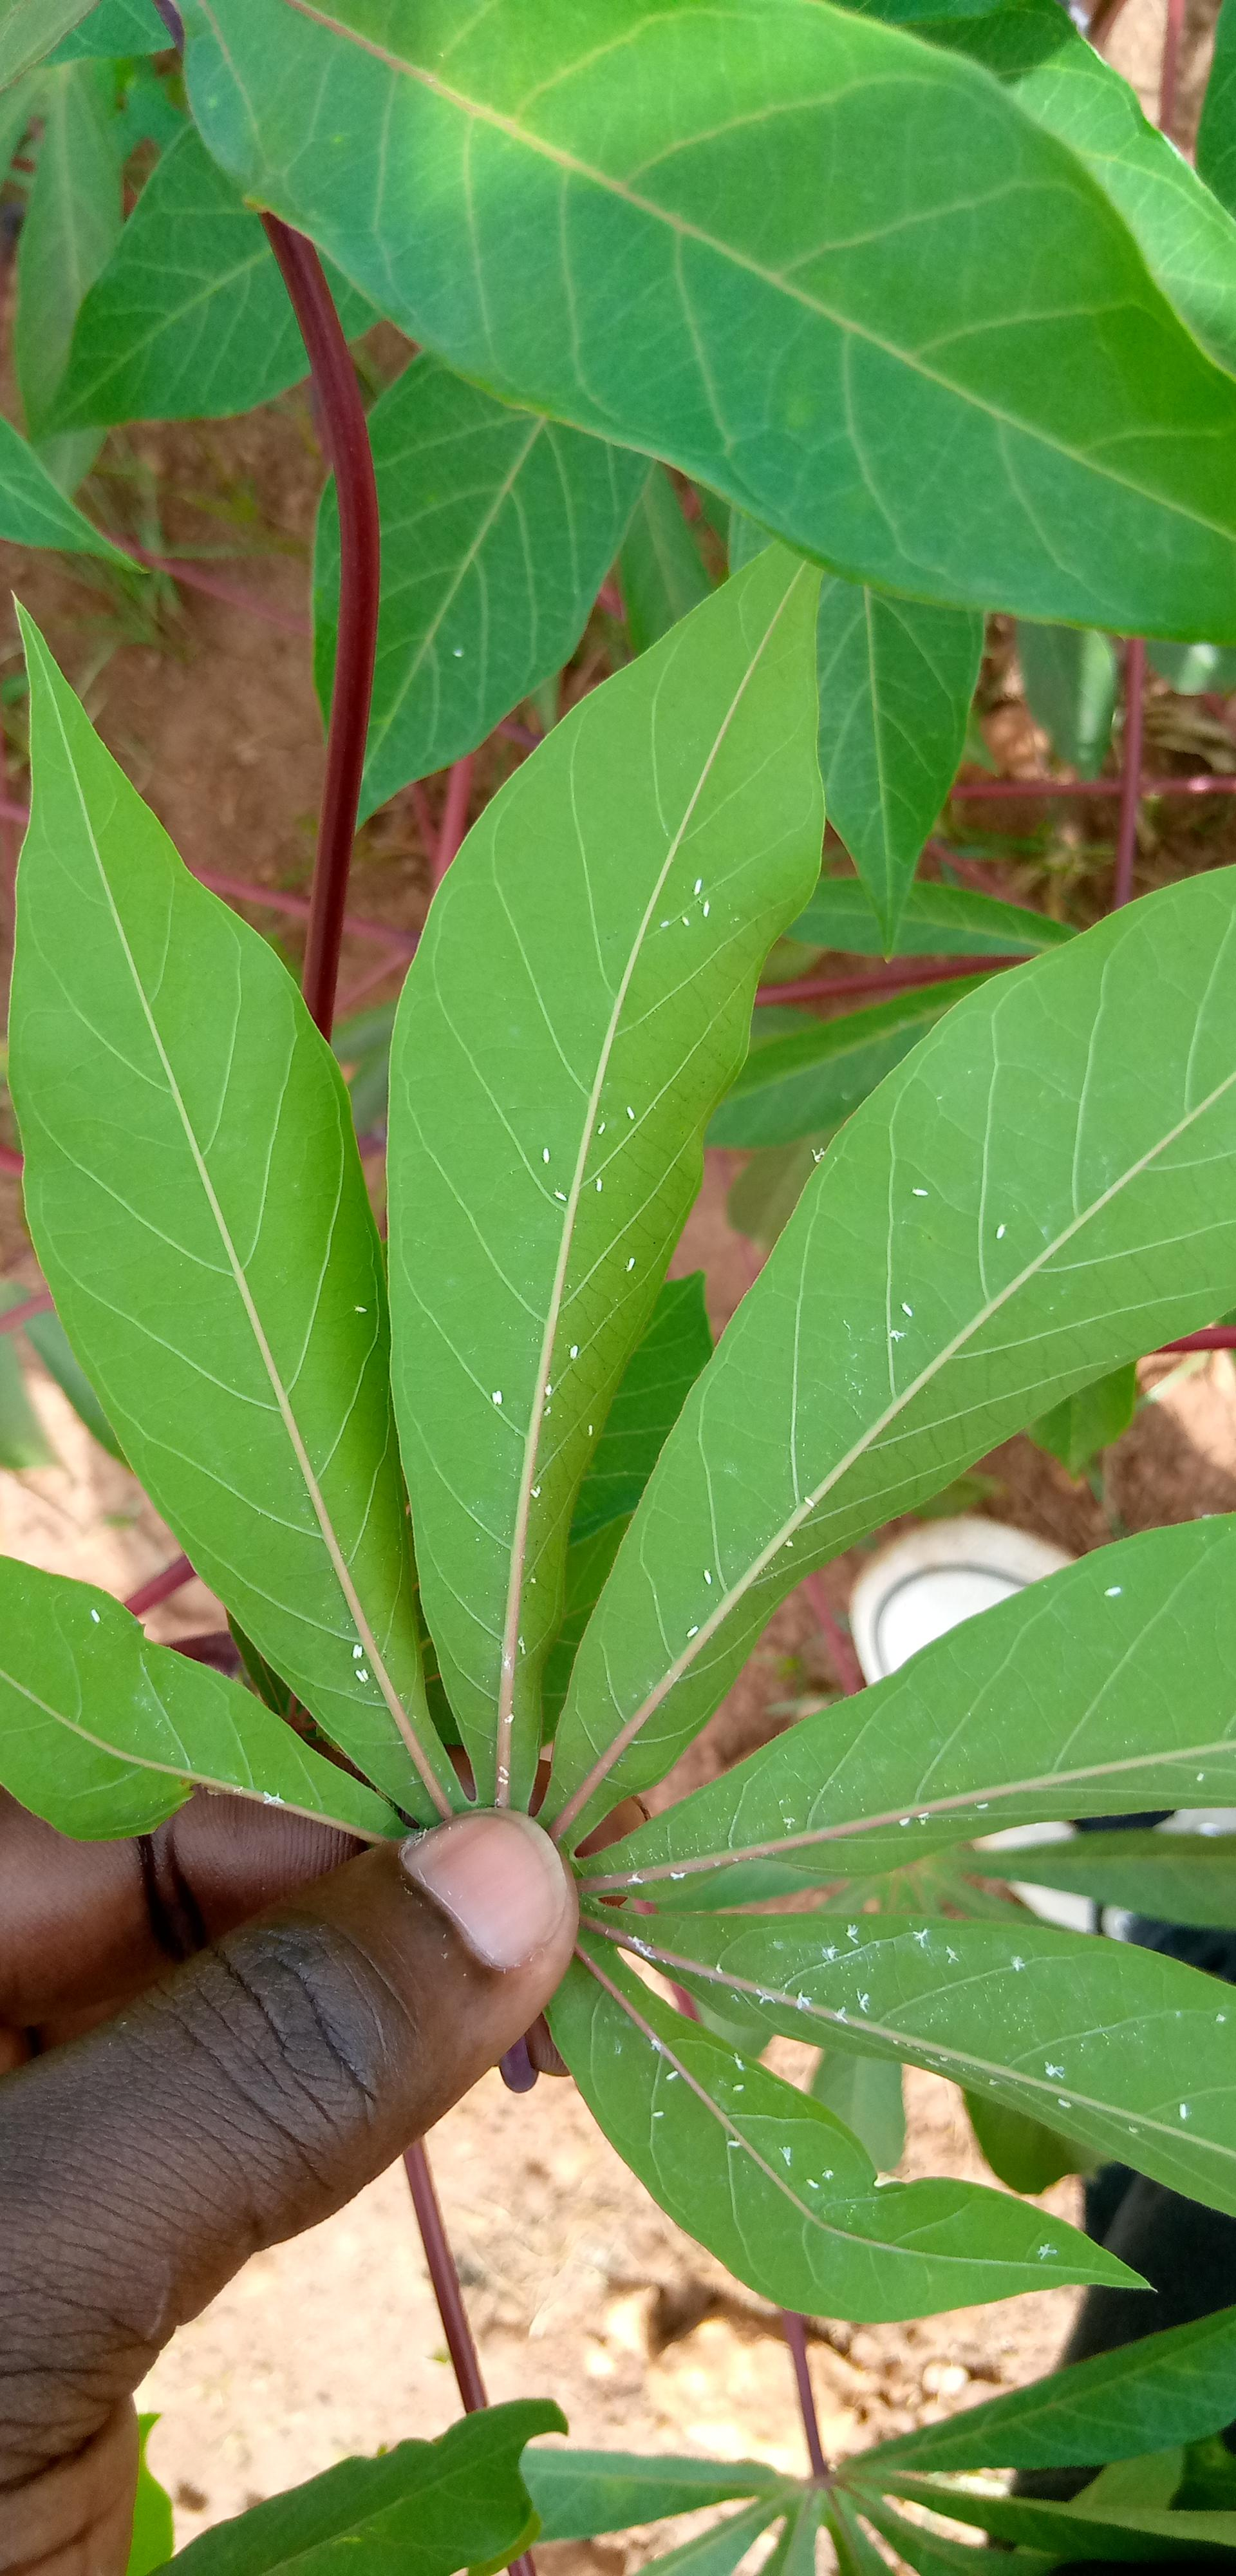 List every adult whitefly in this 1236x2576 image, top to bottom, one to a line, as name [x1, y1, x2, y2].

whitefly [693, 877, 704, 896]
whitefly [702, 898, 710, 919]
whitefly [679, 914, 692, 927]
whitefly [657, 919, 672, 929]
whitefly [624, 1104, 638, 1121]
whitefly [595, 1121, 609, 1137]
whitefly [541, 1146, 550, 1165]
whitefly [809, 1146, 828, 1164]
whitefly [594, 1174, 604, 1194]
whitefly [909, 1186, 930, 1198]
whitefly [552, 1189, 568, 1203]
whitefly [995, 1222, 1007, 1242]
whitefly [624, 1255, 637, 1273]
whitefly [900, 1300, 914, 1318]
whitefly [353, 1304, 370, 1315]
whitefly [887, 1328, 908, 1343]
whitefly [566, 1343, 579, 1361]
whitefly [542, 1383, 555, 1396]
whitefly [496, 1389, 505, 1405]
whitefly [491, 1390, 498, 1406]
whitefly [586, 1422, 597, 1439]
whitefly [537, 1483, 543, 1494]
whitefly [529, 1486, 538, 1499]
whitefly [802, 1495, 816, 1508]
whitefly [784, 1538, 796, 1549]
whitefly [702, 1567, 715, 1586]
whitefly [1102, 1584, 1123, 1600]
whitefly [89, 1607, 102, 1624]
whitefly [686, 1624, 700, 1640]
whitefly [517, 1634, 529, 1656]
whitefly [351, 1642, 357, 1661]
whitefly [357, 1643, 364, 1659]
whitefly [355, 1668, 366, 1683]
whitefly [362, 1668, 371, 1680]
whitefly [262, 1789, 286, 1806]
whitefly [897, 1815, 913, 1828]
whitefly [668, 1870, 687, 1880]
whitefly [626, 1871, 646, 1887]
whitefly [845, 1922, 863, 1946]
whitefly [912, 1926, 928, 1950]
whitefly [625, 1934, 644, 1948]
whitefly [825, 1943, 840, 1964]
whitefly [639, 1944, 657, 1960]
whitefly [945, 1945, 962, 1965]
whitefly [1009, 1953, 1027, 1973]
whitefly [714, 1961, 724, 1976]
whitefly [854, 1986, 871, 2015]
whitefly [754, 1987, 778, 2007]
whitefly [796, 1989, 815, 2011]
whitefly [832, 2005, 849, 2026]
whitefly [1213, 2011, 1228, 2023]
whitefly [649, 2036, 664, 2053]
whitefly [733, 2050, 745, 2072]
whitefly [1043, 2059, 1067, 2081]
whitefly [664, 2067, 679, 2083]
whitefly [730, 2081, 746, 2092]
whitefly [1056, 2096, 1073, 2111]
whitefly [1178, 2101, 1189, 2120]
whitefly [651, 2108, 666, 2119]
whitefly [726, 2137, 742, 2150]
whitefly [777, 2143, 794, 2168]
whitefly [820, 2166, 837, 2180]
whitefly [804, 2176, 820, 2189]
whitefly [1036, 2241, 1060, 2261]